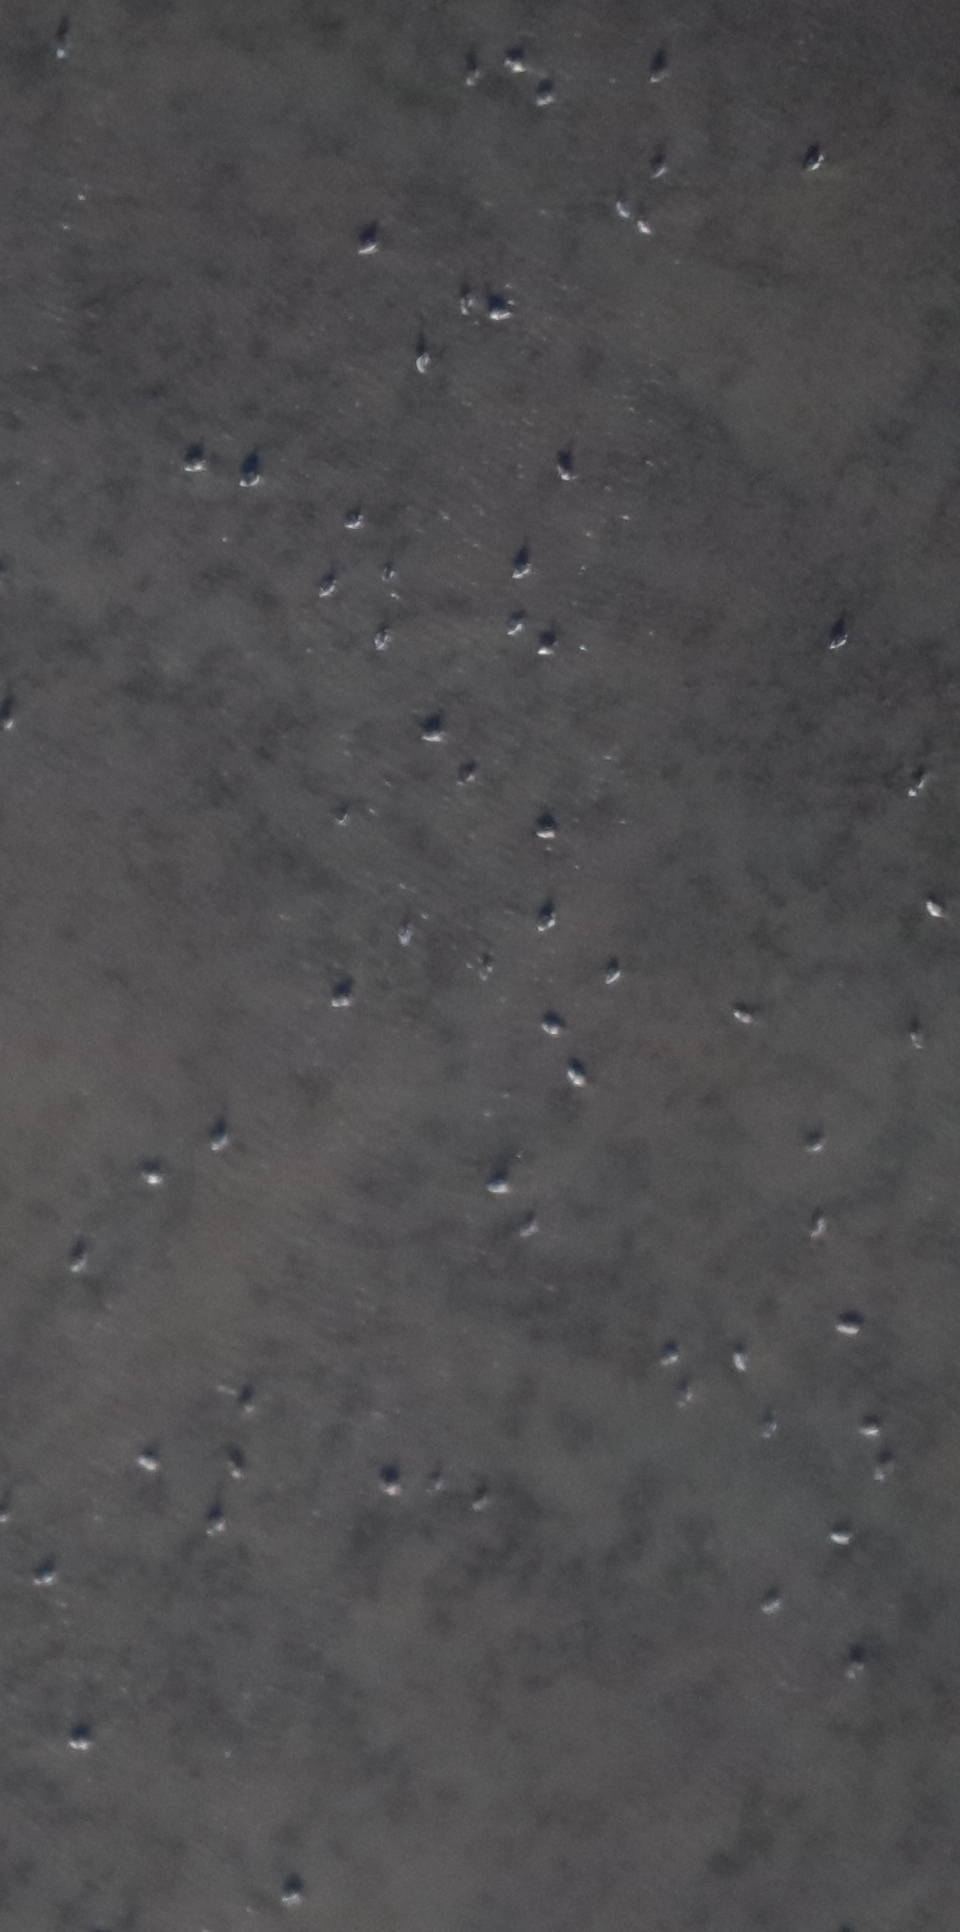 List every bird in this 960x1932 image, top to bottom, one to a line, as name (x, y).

brant (63, 54)
brant (518, 67)
brant (659, 72)
brant (473, 79)
brant (546, 99)
brant (813, 158)
brant (652, 169)
brant (626, 206)
brant (649, 230)
brant (381, 250)
brant (462, 301)
brant (501, 306)
brant (429, 360)
brant (191, 467)
brant (569, 470)
brant (248, 478)
brant (355, 522)
brant (517, 578)
brant (324, 580)
brant (397, 580)
brant (513, 622)
brant (836, 640)
brant (385, 646)
brant (553, 657)
brant (4, 717)
brant (428, 734)
brant (460, 776)
brant (913, 778)
brant (348, 820)
brant (551, 833)
brant (935, 908)
brant (546, 917)
brant (409, 932)
brant (487, 973)
brant (613, 978)
brant (345, 996)
brant (745, 1017)
brant (563, 1019)
brant (916, 1034)
brant (585, 1079)
brant (817, 1139)
brant (224, 1141)
brant (151, 1177)
brant (497, 1181)
brant (527, 1216)
brant (813, 1220)
brant (78, 1254)
brant (849, 1319)
brant (669, 1359)
brant (745, 1359)
brant (686, 1390)
brant (249, 1405)
brant (875, 1439)
brant (768, 1440)
brant (151, 1462)
brant (236, 1473)
brant (880, 1484)
brant (441, 1485)
brant (403, 1486)
brant (484, 1503)
brant (214, 1533)
brant (834, 1543)
brant (52, 1582)
brant (779, 1612)
brant (866, 1670)
brant (83, 1743)
brant (292, 1891)